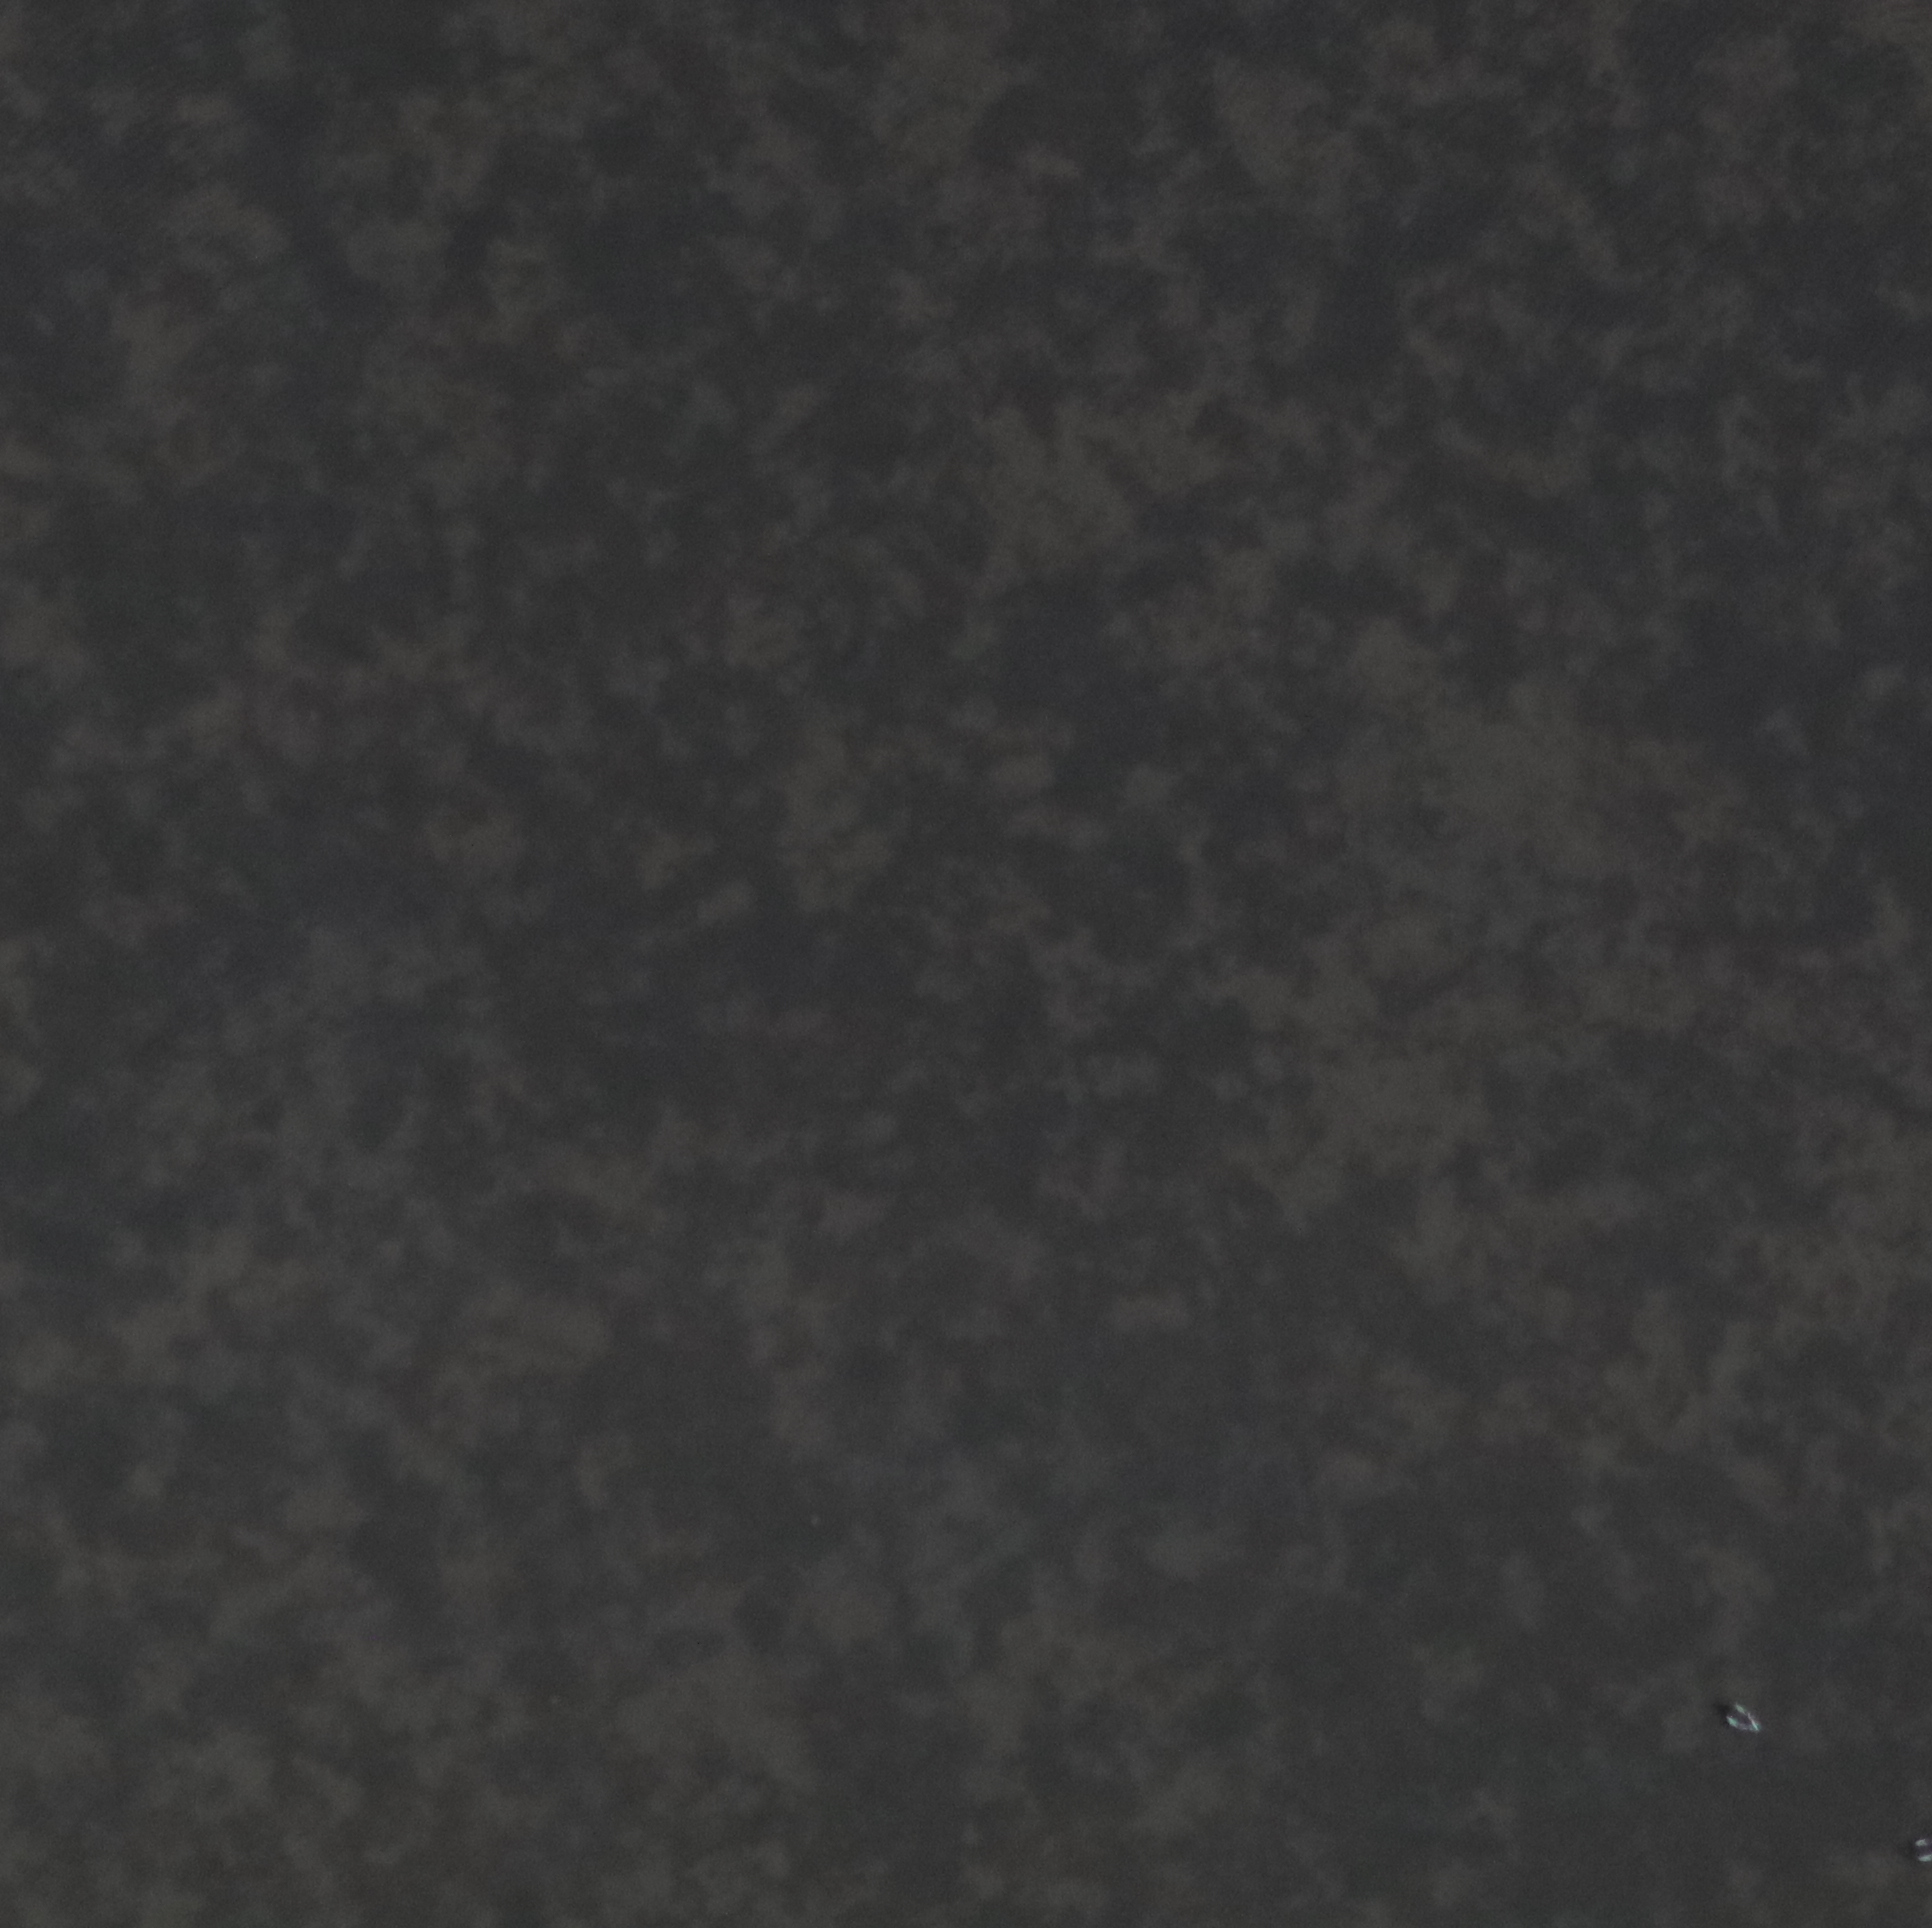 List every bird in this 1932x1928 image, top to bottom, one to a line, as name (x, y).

brant (1738, 1717)
brant (1928, 1848)